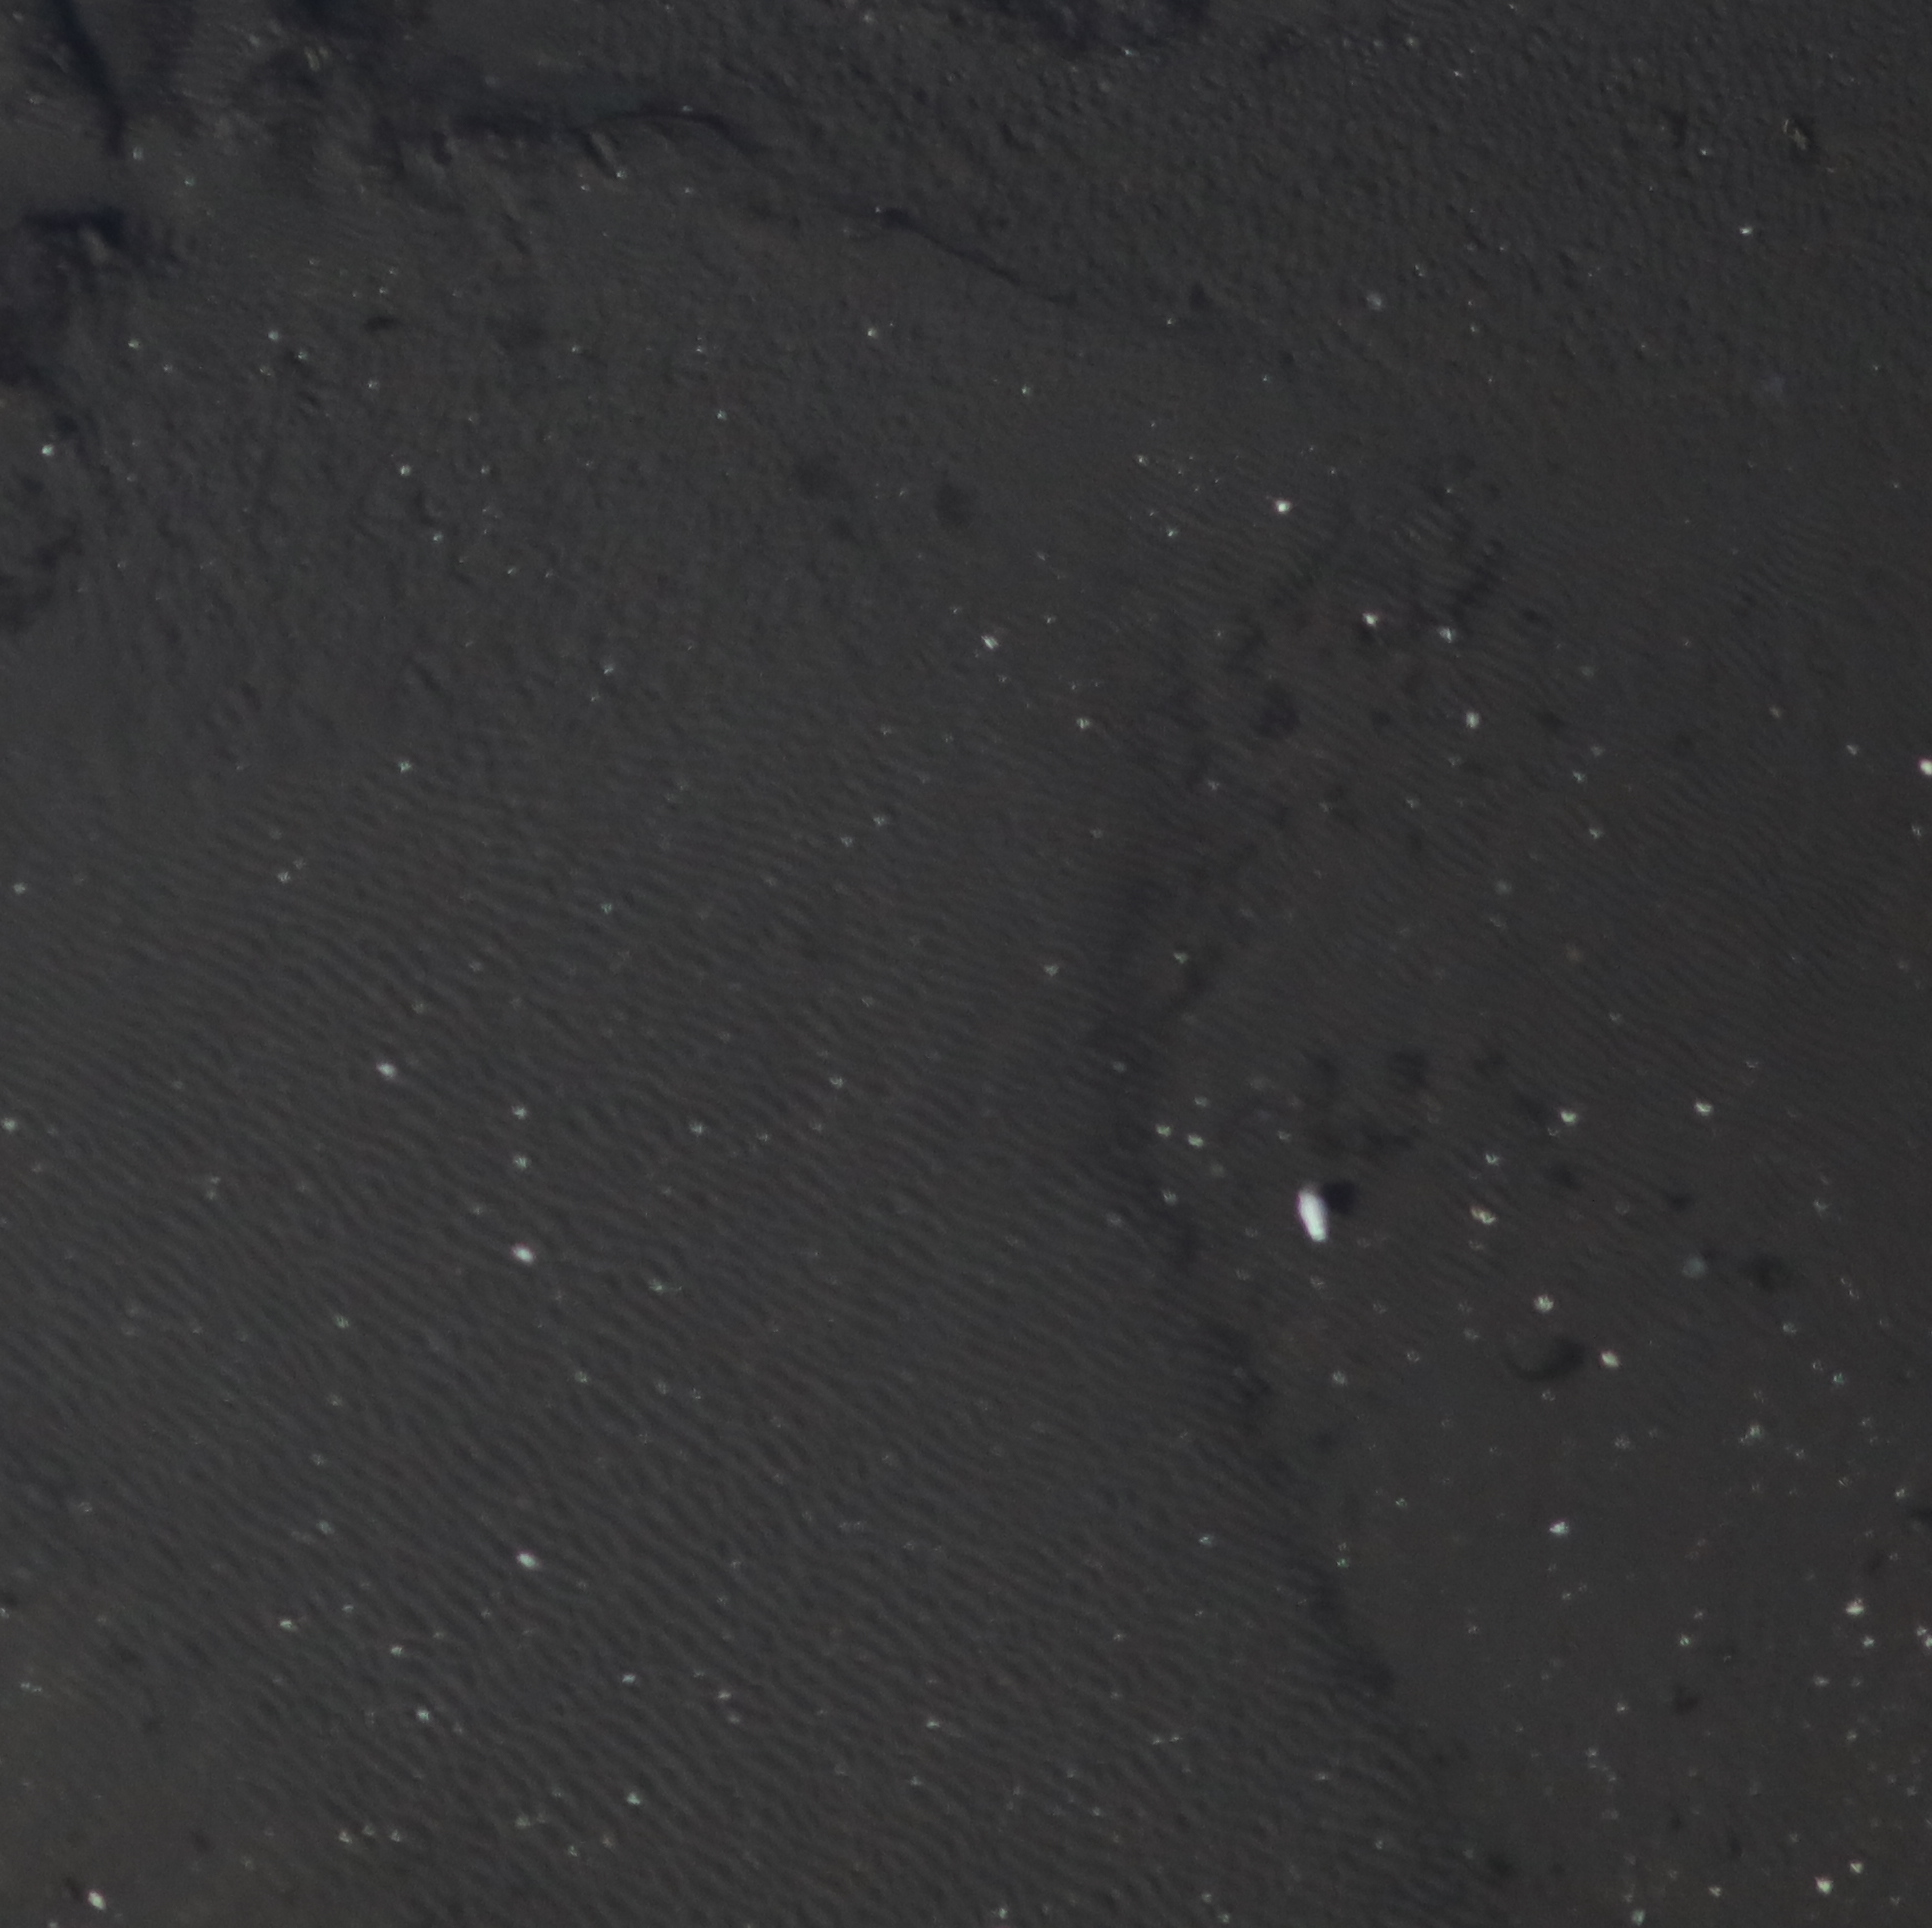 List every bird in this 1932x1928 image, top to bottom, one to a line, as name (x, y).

gull (1314, 1220)